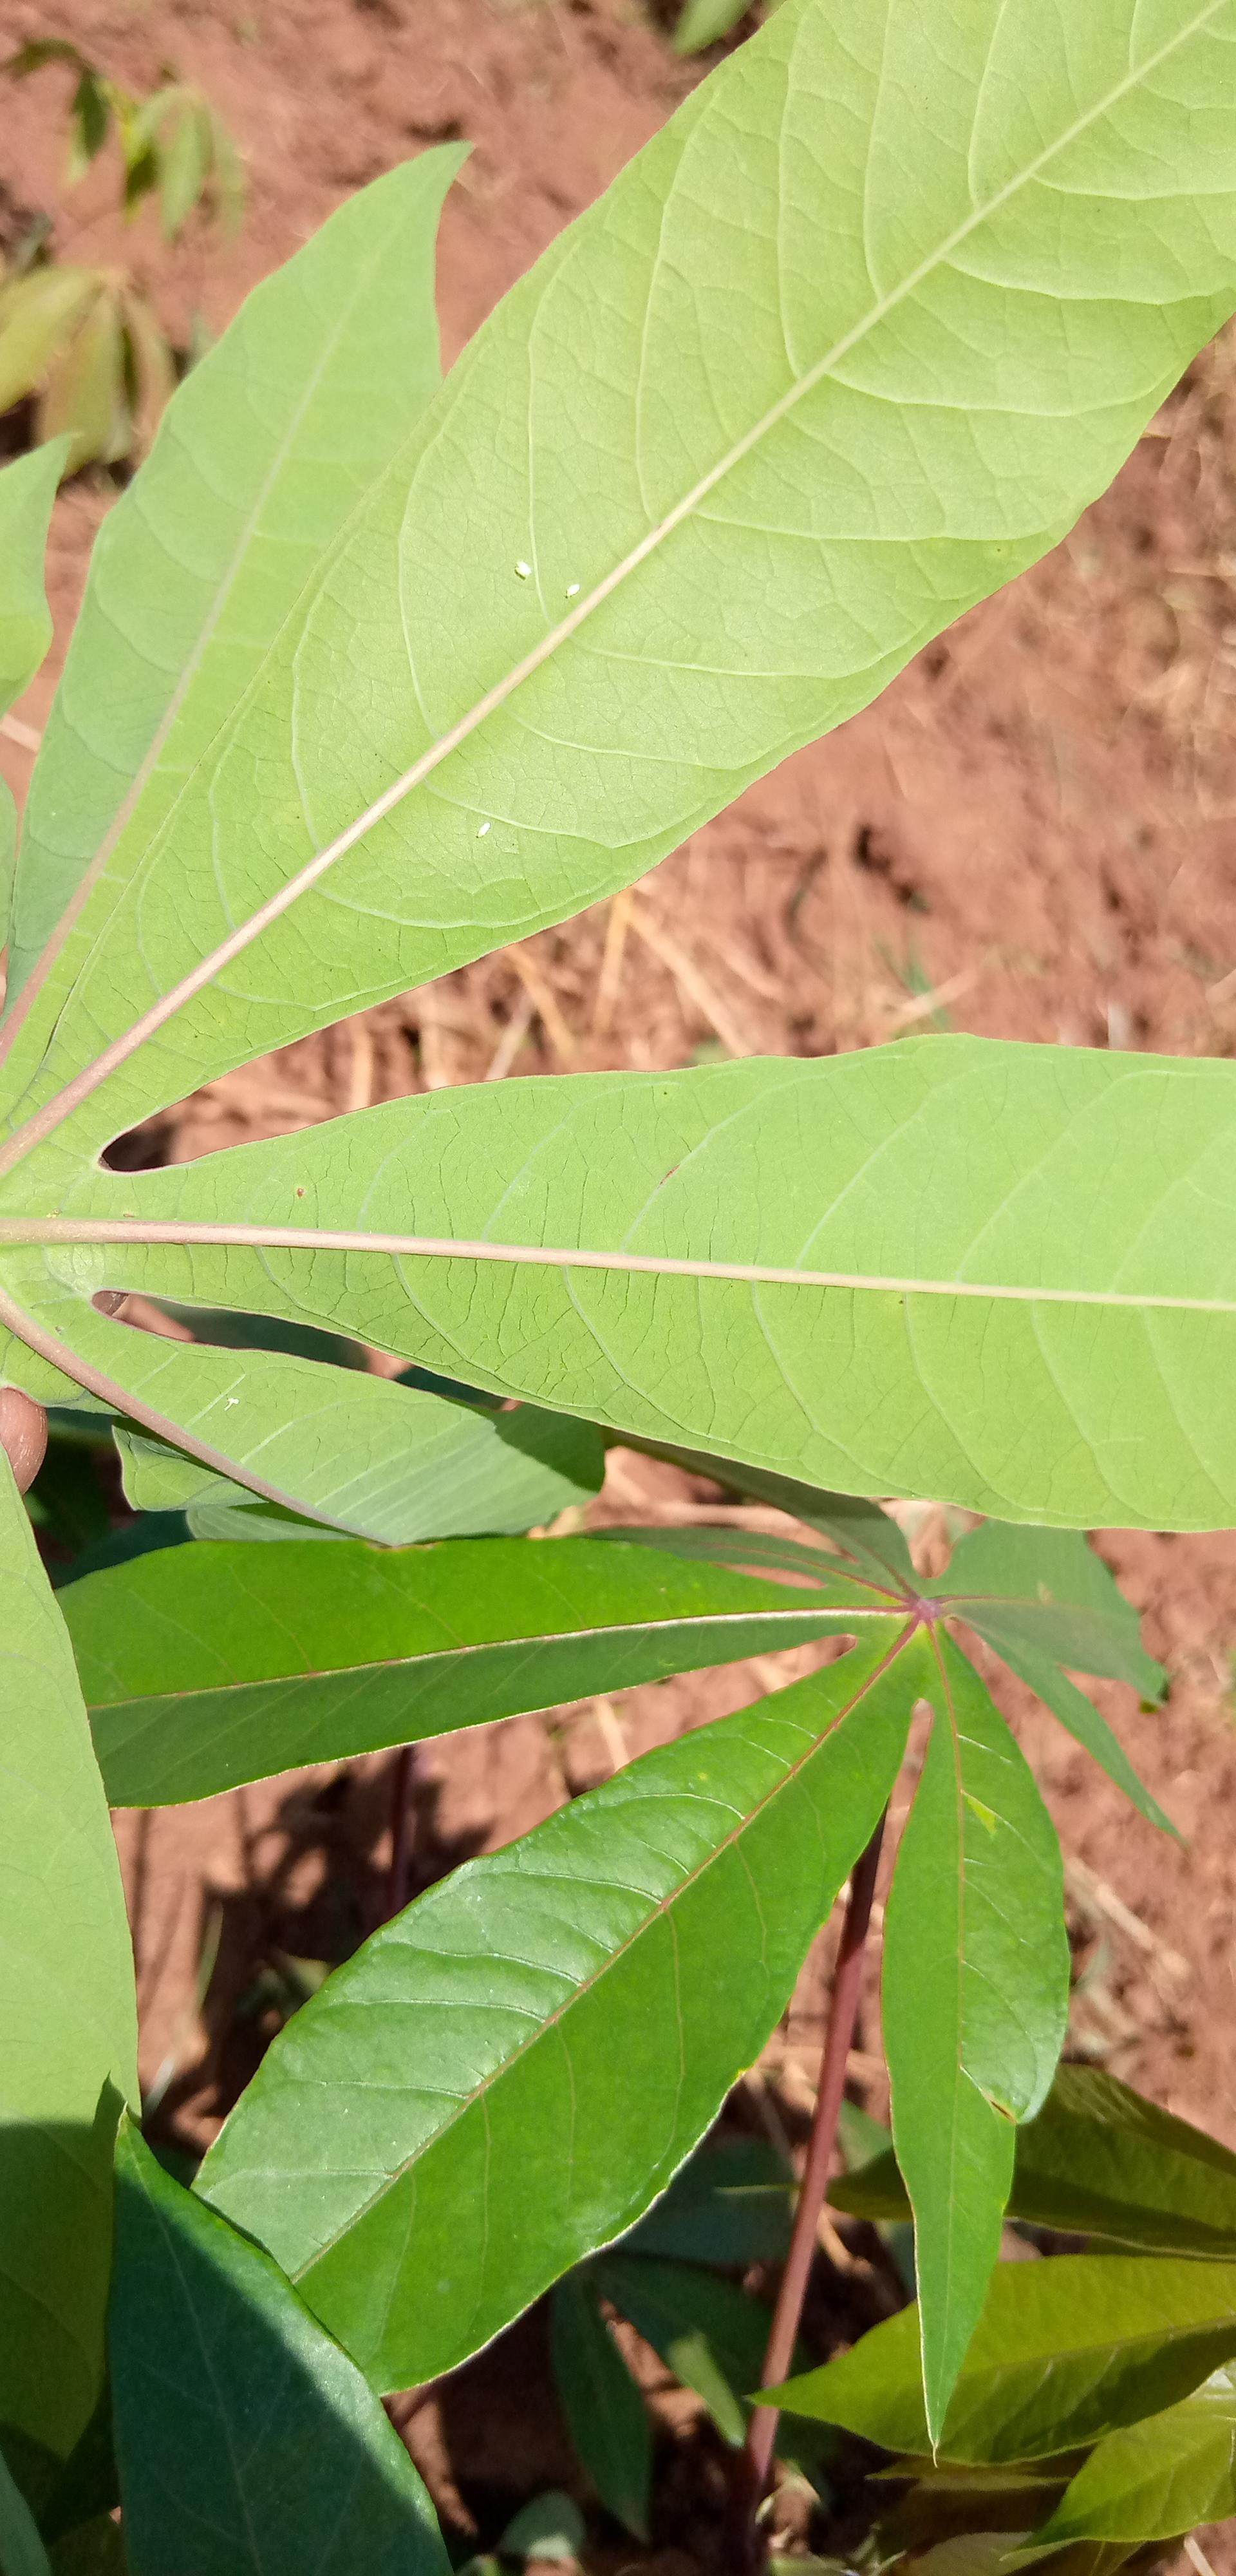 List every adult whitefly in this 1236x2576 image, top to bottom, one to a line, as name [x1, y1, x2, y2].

whitefly [501, 550, 537, 581]
whitefly [559, 574, 594, 605]
whitefly [467, 818, 499, 850]
whitefly [216, 1386, 244, 1417]